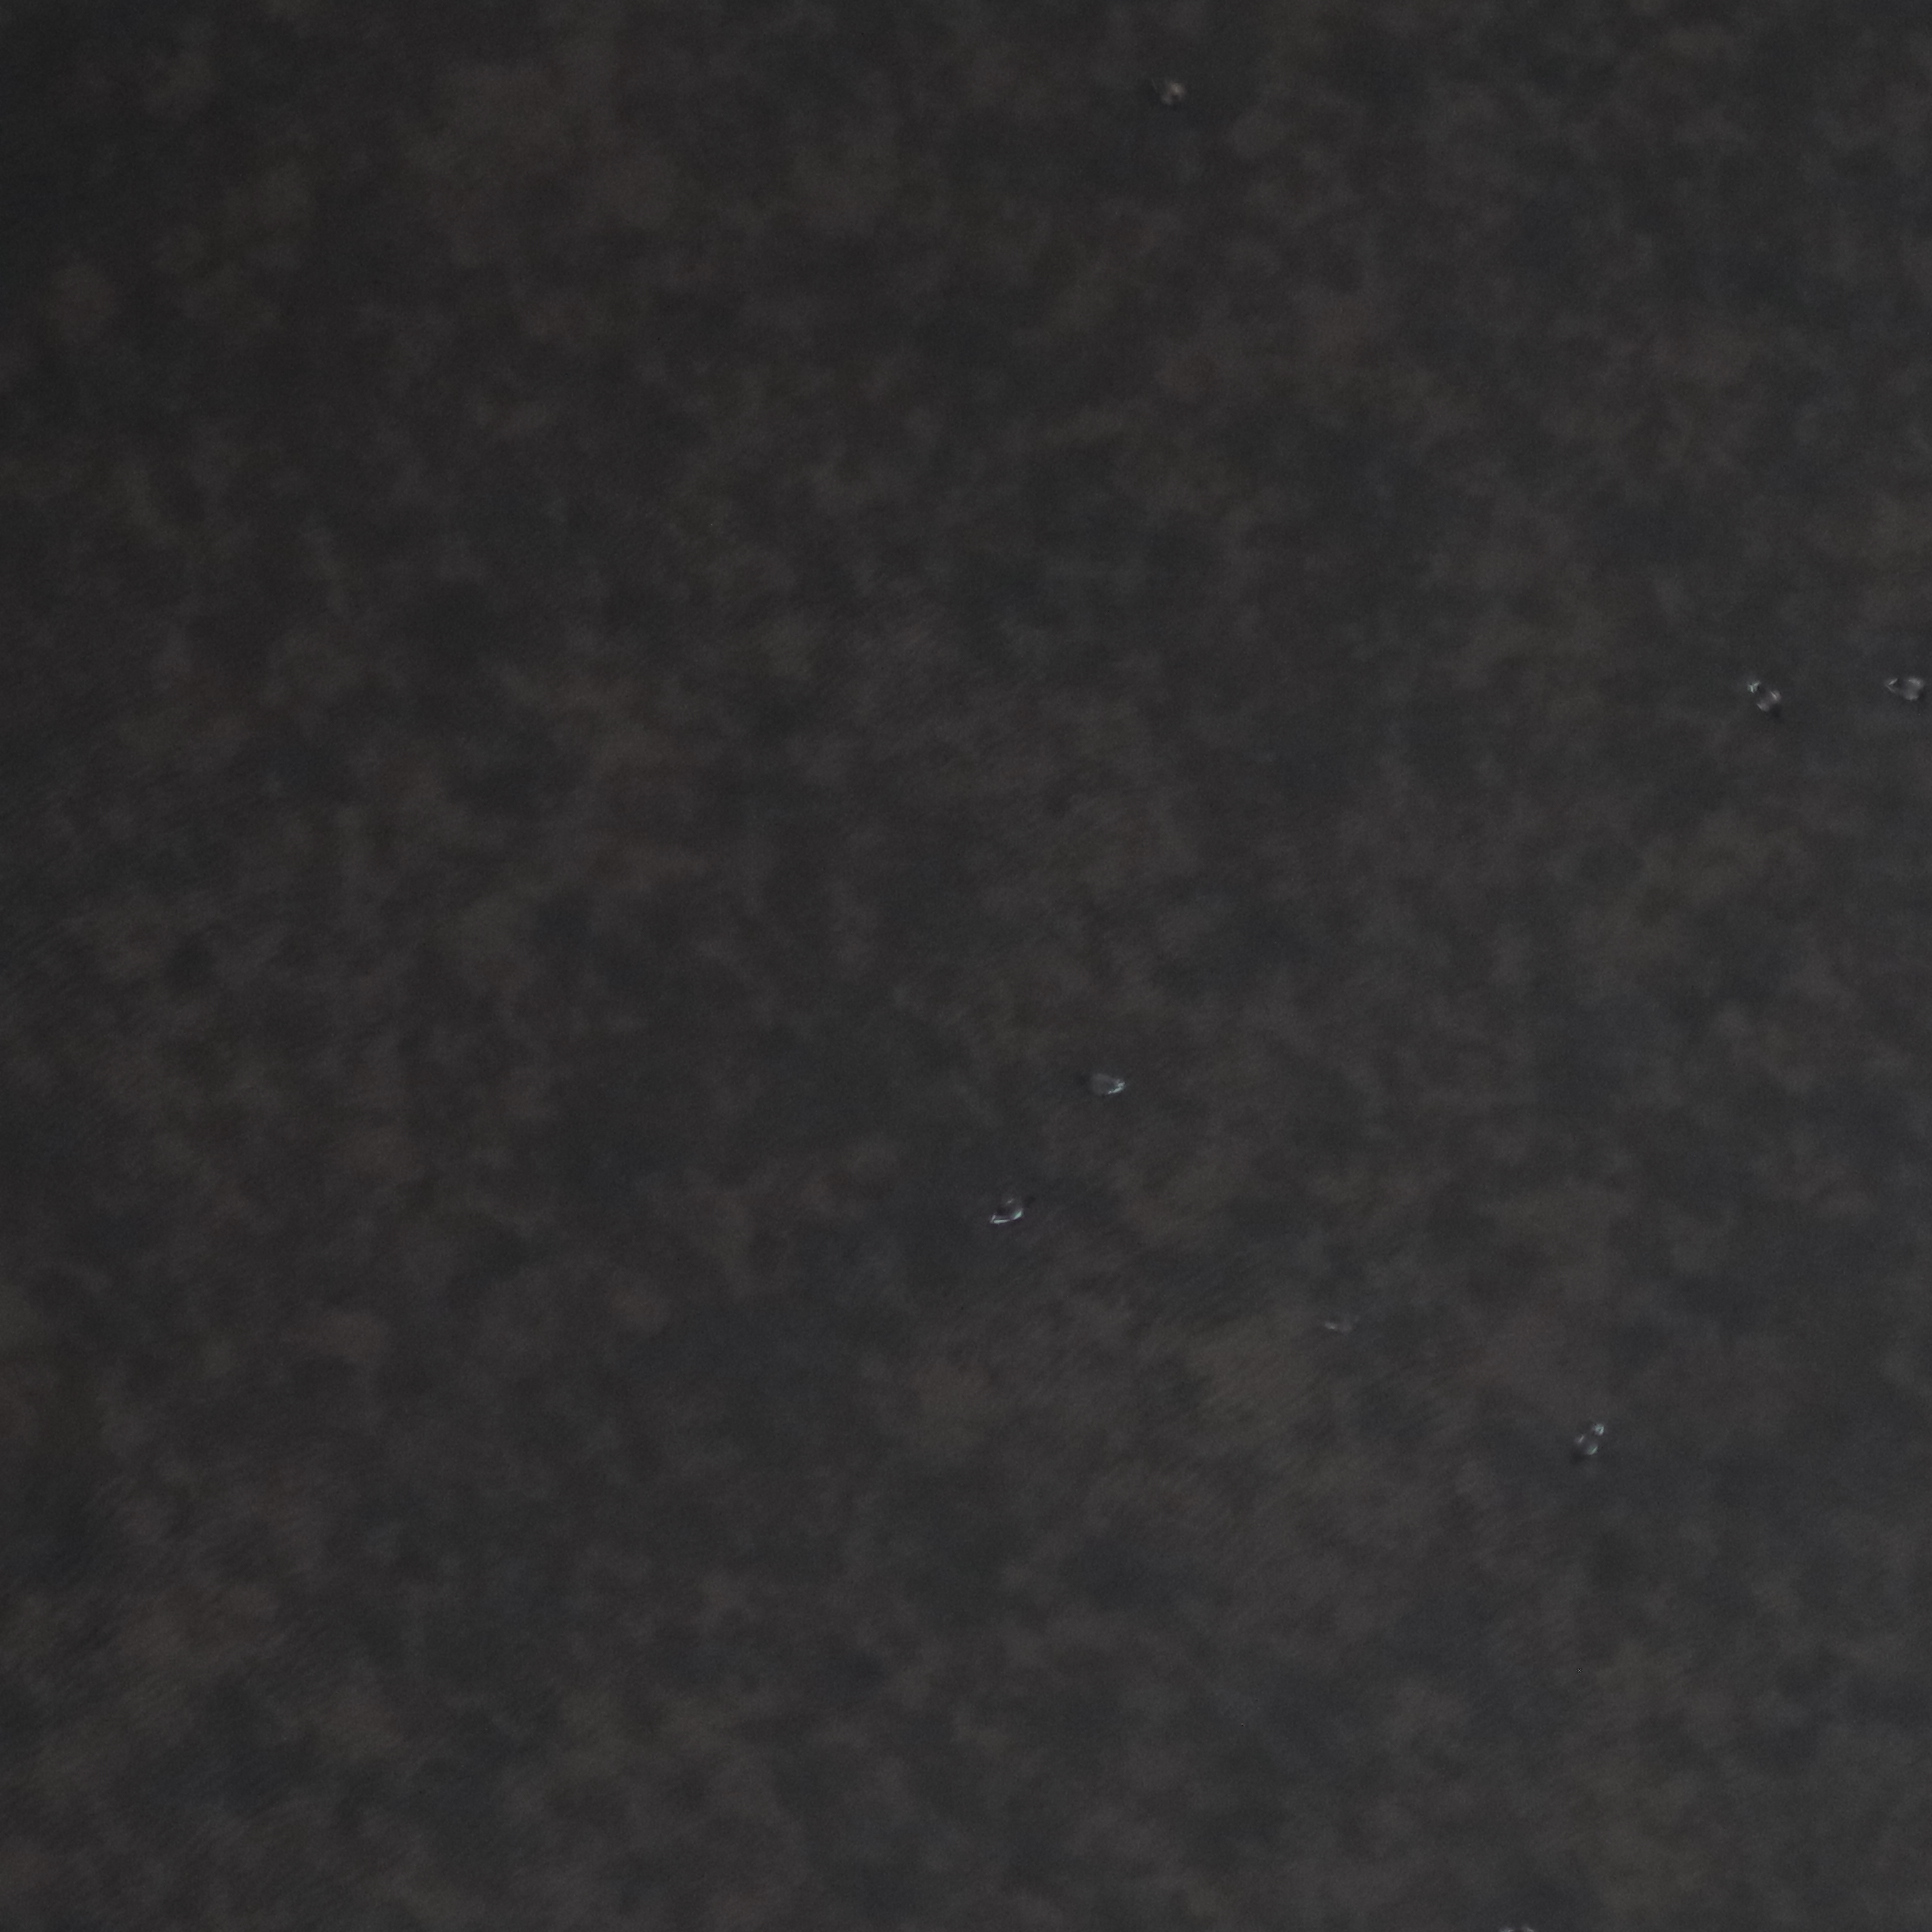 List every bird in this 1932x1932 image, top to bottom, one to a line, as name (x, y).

brant (1175, 94)
brant (1910, 688)
brant (1765, 695)
brant (1104, 1087)
brant (1010, 1208)
brant (1590, 1442)